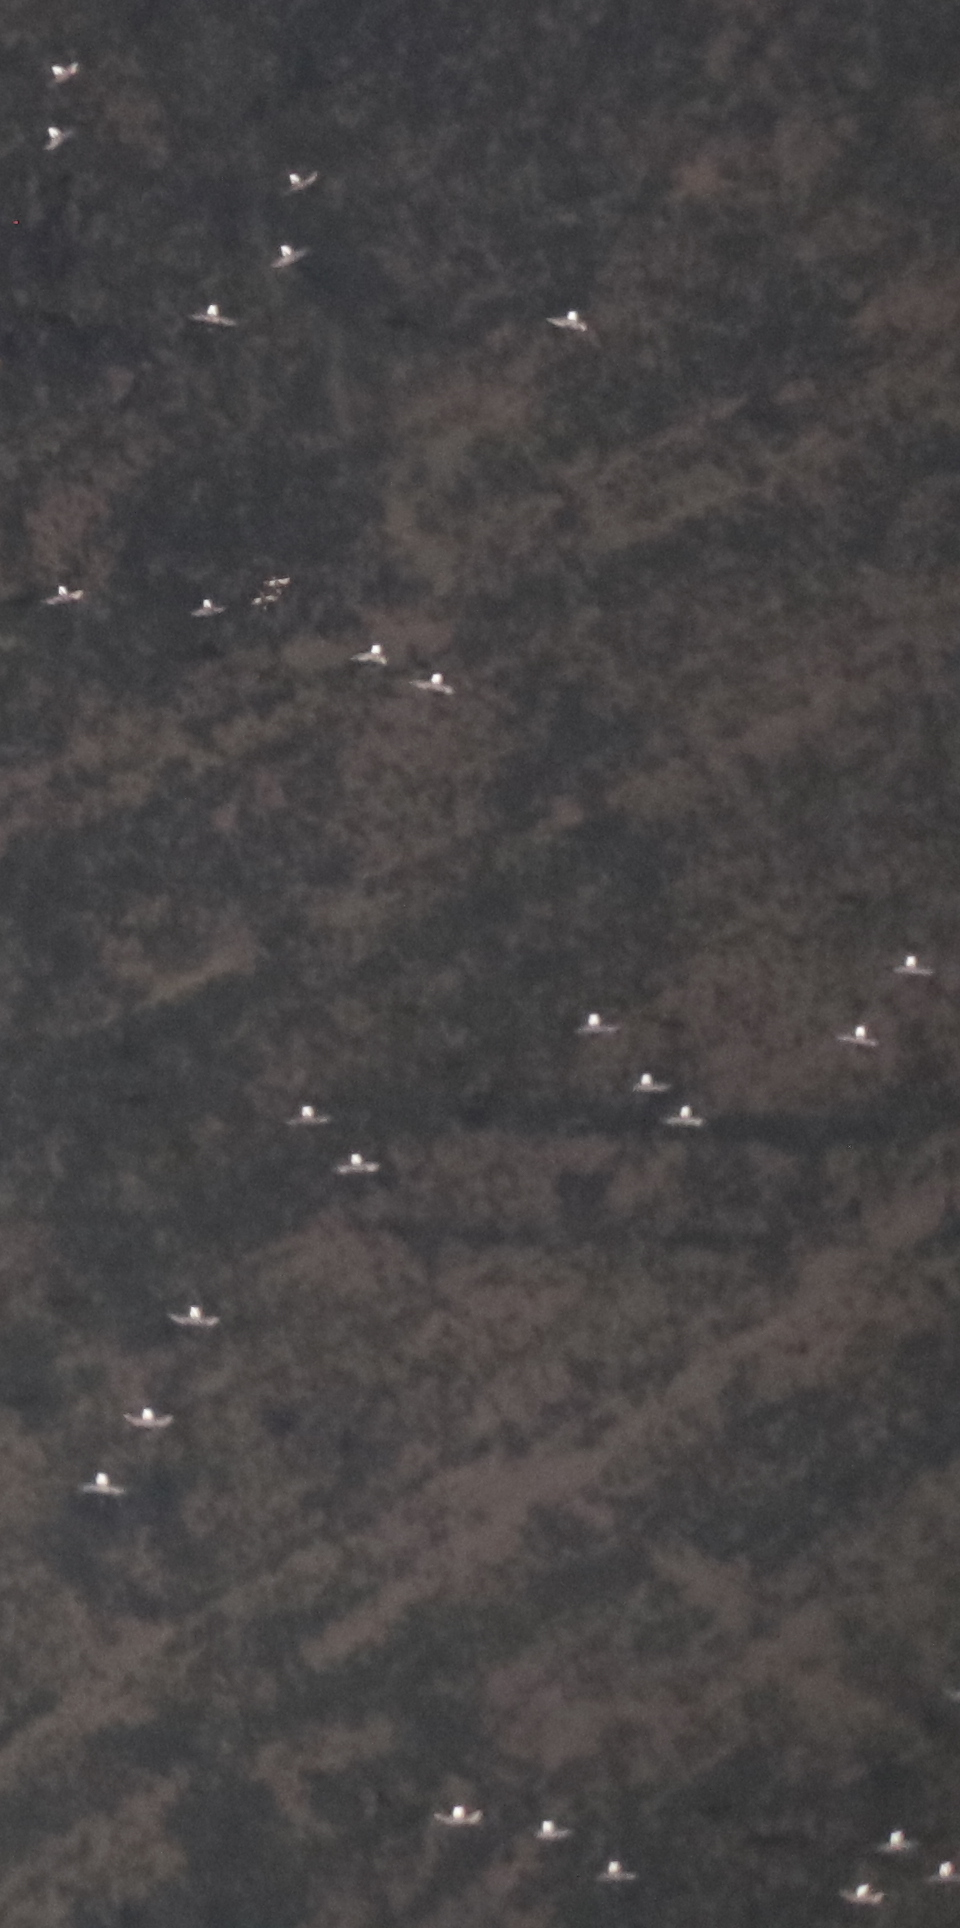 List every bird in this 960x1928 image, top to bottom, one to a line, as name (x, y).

brant (65, 76)
brant (60, 137)
brant (309, 187)
brant (280, 254)
brant (215, 312)
brant (568, 322)
other bird (281, 585)
brant (63, 596)
brant (200, 611)
other bird (261, 613)
brant (378, 653)
brant (444, 689)
brant (913, 965)
brant (600, 1021)
brant (866, 1041)
brant (648, 1081)
brant (675, 1113)
brant (310, 1122)
brant (361, 1171)
brant (199, 1327)
brant (150, 1429)
brant (93, 1487)
brant (466, 1818)
brant (547, 1830)
brant (901, 1837)
brant (949, 1875)
brant (611, 1881)
brant (865, 1898)